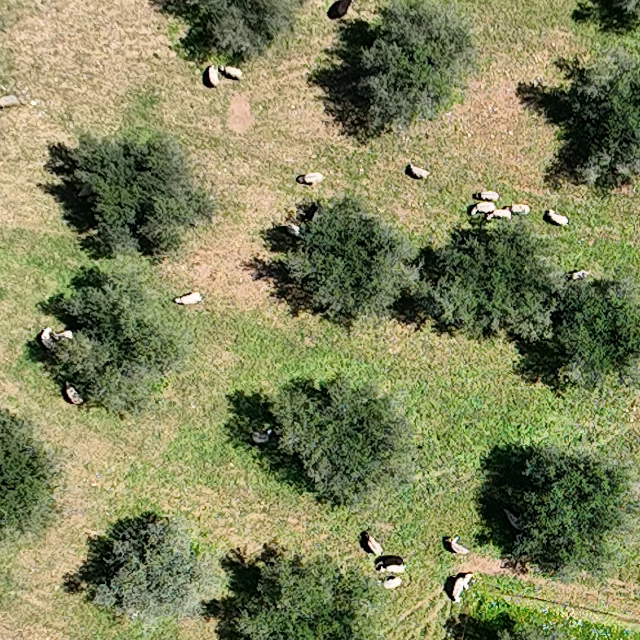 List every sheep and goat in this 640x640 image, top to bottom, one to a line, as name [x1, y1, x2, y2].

sheep [328, 1, 351, 18]
sheep [207, 64, 220, 86]
sheep [220, 64, 243, 80]
sheep [0, 95, 18, 109]
sheep [409, 163, 431, 178]
sheep [299, 173, 324, 185]
sheep [475, 190, 500, 201]
sheep [471, 202, 496, 215]
sheep [504, 204, 530, 214]
sheep [487, 207, 511, 220]
sheep [548, 208, 569, 226]
sheep [572, 267, 590, 280]
sheep [175, 292, 201, 306]
sheep [40, 326, 57, 351]
sheep [53, 329, 73, 340]
sheep [64, 380, 84, 405]
sheep [504, 509, 526, 531]
sheep [365, 535, 384, 555]
sheep [450, 536, 470, 554]
sheep [377, 555, 403, 570]
sheep [379, 565, 406, 573]
sheep [462, 573, 473, 591]
sheep [383, 576, 402, 590]
sheep [452, 577, 464, 602]